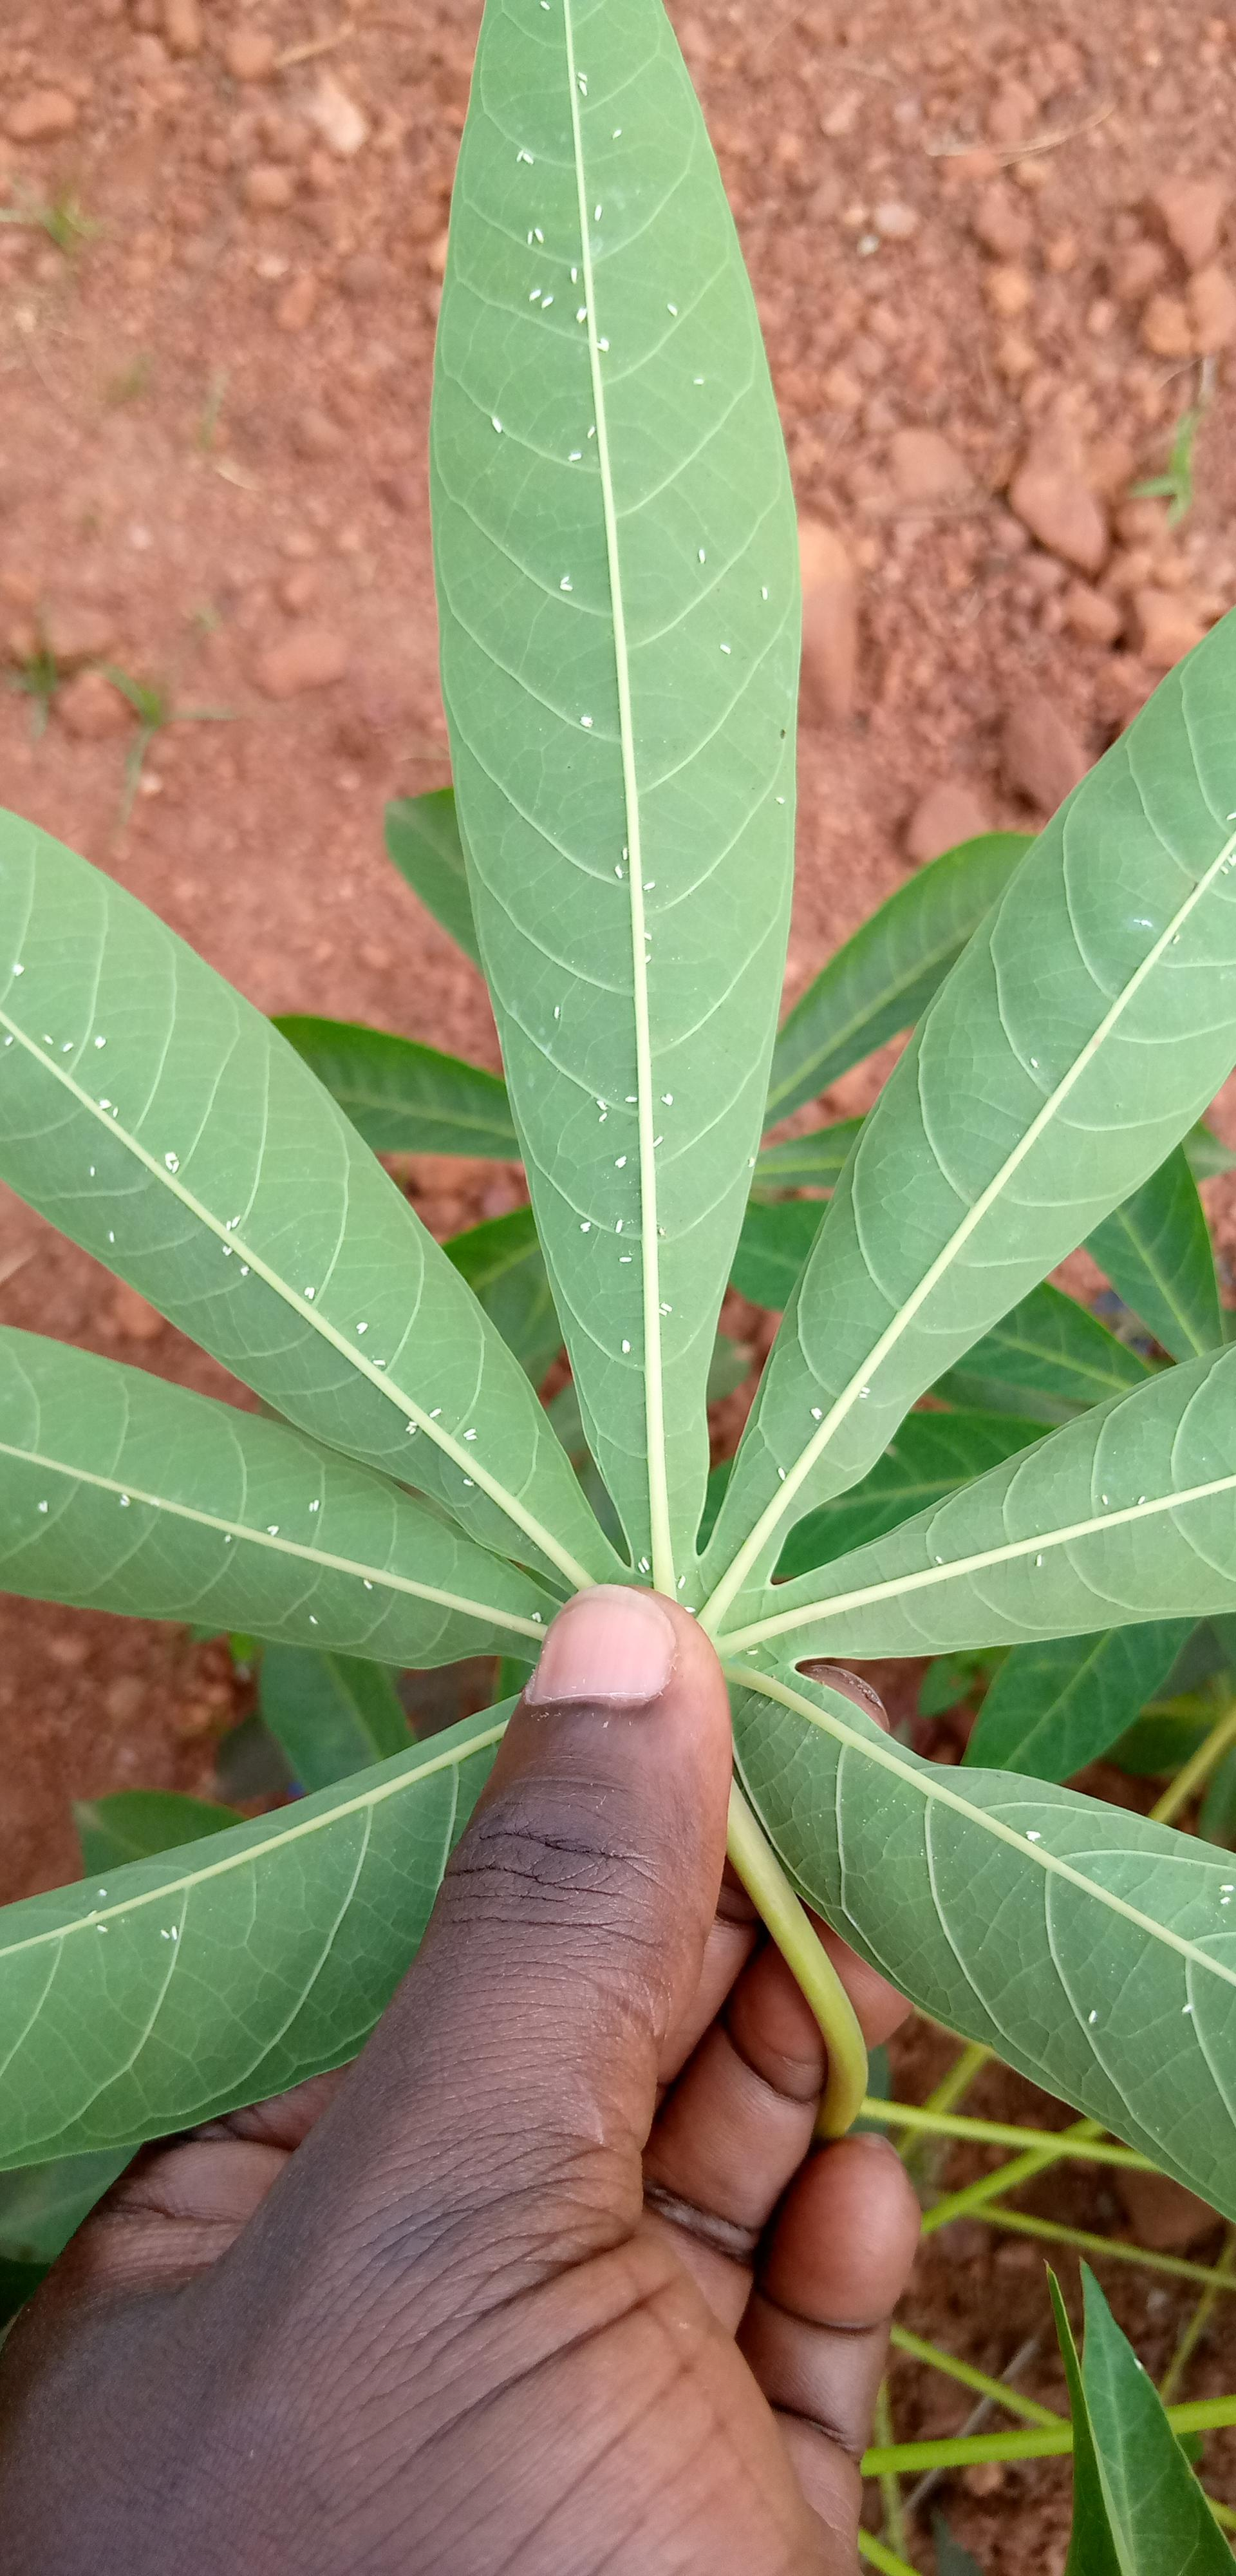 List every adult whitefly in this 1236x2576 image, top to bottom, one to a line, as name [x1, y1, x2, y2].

whitefly [539, 1, 551, 12]
whitefly [576, 70, 589, 81]
whitefly [577, 80, 590, 97]
whitefly [611, 128, 624, 141]
whitefly [516, 149, 524, 163]
whitefly [523, 153, 534, 166]
whitefly [590, 204, 604, 222]
whitefly [533, 227, 545, 245]
whitefly [526, 229, 534, 247]
whitefly [568, 267, 582, 285]
whitefly [525, 289, 543, 301]
whitefly [540, 295, 555, 310]
whitefly [665, 301, 679, 317]
whitefly [574, 306, 588, 324]
whitefly [594, 336, 612, 352]
whitefly [691, 377, 706, 387]
whitefly [491, 417, 503, 434]
whitefly [585, 424, 598, 440]
whitefly [566, 451, 584, 463]
whitefly [696, 547, 708, 565]
whitefly [559, 574, 572, 584]
whitefly [559, 583, 574, 592]
whitefly [760, 585, 769, 601]
whitefly [718, 641, 733, 656]
whitefly [579, 715, 594, 723]
whitefly [579, 719, 592, 729]
whitefly [774, 795, 787, 806]
whitefly [1226, 810, 1236, 822]
whitefly [621, 846, 630, 862]
whitefly [1227, 854, 1236, 867]
whitefly [613, 862, 626, 880]
whitefly [1219, 864, 1230, 875]
whitefly [641, 882, 658, 893]
whitefly [1132, 916, 1155, 930]
whitefly [642, 931, 653, 941]
whitefly [1171, 934, 1182, 948]
whitefly [643, 952, 653, 965]
whitefly [9, 962, 29, 979]
whitefly [552, 1005, 562, 1020]
whitefly [41, 1034, 54, 1045]
whitefly [93, 1034, 108, 1051]
whitefly [3, 1035, 14, 1047]
whitefly [62, 1041, 76, 1054]
whitefly [1029, 1056, 1041, 1070]
whitefly [665, 1093, 674, 1101]
whitefly [623, 1094, 639, 1106]
whitefly [660, 1095, 672, 1106]
whitefly [97, 1098, 111, 1110]
whitefly [595, 1098, 609, 1110]
whitefly [112, 1106, 120, 1119]
whitefly [596, 1110, 609, 1122]
whitefly [653, 1135, 665, 1149]
whitefly [161, 1150, 178, 1160]
whitefly [613, 1154, 628, 1170]
whitefly [747, 1155, 757, 1168]
whitefly [165, 1160, 173, 1171]
whitefly [172, 1161, 181, 1173]
whitefly [88, 1164, 97, 1179]
whitefly [231, 1213, 243, 1231]
whitefly [613, 1217, 624, 1236]
whitefly [225, 1219, 231, 1231]
whitefly [579, 1220, 592, 1228]
whitefly [581, 1227, 590, 1234]
whitefly [108, 1229, 117, 1245]
whitefly [221, 1244, 227, 1253]
whitefly [225, 1246, 233, 1258]
whitefly [617, 1255, 635, 1265]
whitefly [239, 1264, 252, 1278]
whitefly [303, 1285, 310, 1297]
whitefly [308, 1287, 317, 1300]
whitefly [659, 1300, 673, 1314]
whitefly [657, 1307, 669, 1317]
whitefly [355, 1319, 369, 1336]
whitefly [621, 1338, 632, 1354]
whitefly [371, 1358, 387, 1367]
whitefly [859, 1385, 871, 1394]
whitefly [857, 1392, 867, 1400]
whitefly [428, 1406, 444, 1419]
whitefly [809, 1406, 823, 1423]
whitefly [407, 1420, 419, 1426]
whitefly [404, 1425, 413, 1432]
whitefly [409, 1427, 417, 1437]
whitefly [463, 1428, 476, 1437]
whitefly [465, 1434, 478, 1443]
whitefly [775, 1466, 789, 1482]
whitefly [460, 1477, 478, 1488]
whitefly [119, 1491, 132, 1511]
whitefly [1101, 1492, 1110, 1507]
whitefly [1136, 1494, 1147, 1506]
whitefly [37, 1498, 50, 1513]
whitefly [314, 1498, 321, 1513]
whitefly [307, 1501, 314, 1513]
whitefly [267, 1524, 275, 1533]
whitefly [270, 1526, 280, 1539]
whitefly [223, 1533, 232, 1544]
whitefly [1033, 1551, 1045, 1568]
whitefly [932, 1554, 944, 1566]
whitefly [641, 1556, 650, 1571]
whitefly [636, 1560, 646, 1574]
whitefly [677, 1573, 687, 1590]
whitefly [362, 1578, 375, 1593]
whitefly [683, 1605, 697, 1615]
whitefly [535, 1610, 545, 1624]
whitefly [307, 1614, 319, 1626]
whitefly [744, 1649, 760, 1658]
whitefly [1024, 1828, 1044, 1842]
whitefly [1218, 1882, 1235, 1894]
whitefly [97, 1887, 109, 1898]
whitefly [1219, 1895, 1231, 1907]
whitefly [95, 1924, 109, 1935]
whitefly [170, 1924, 179, 1942]
whitefly [160, 1927, 171, 1941]
whitefly [1179, 2001, 1197, 2016]
whitefly [1087, 2007, 1098, 2024]